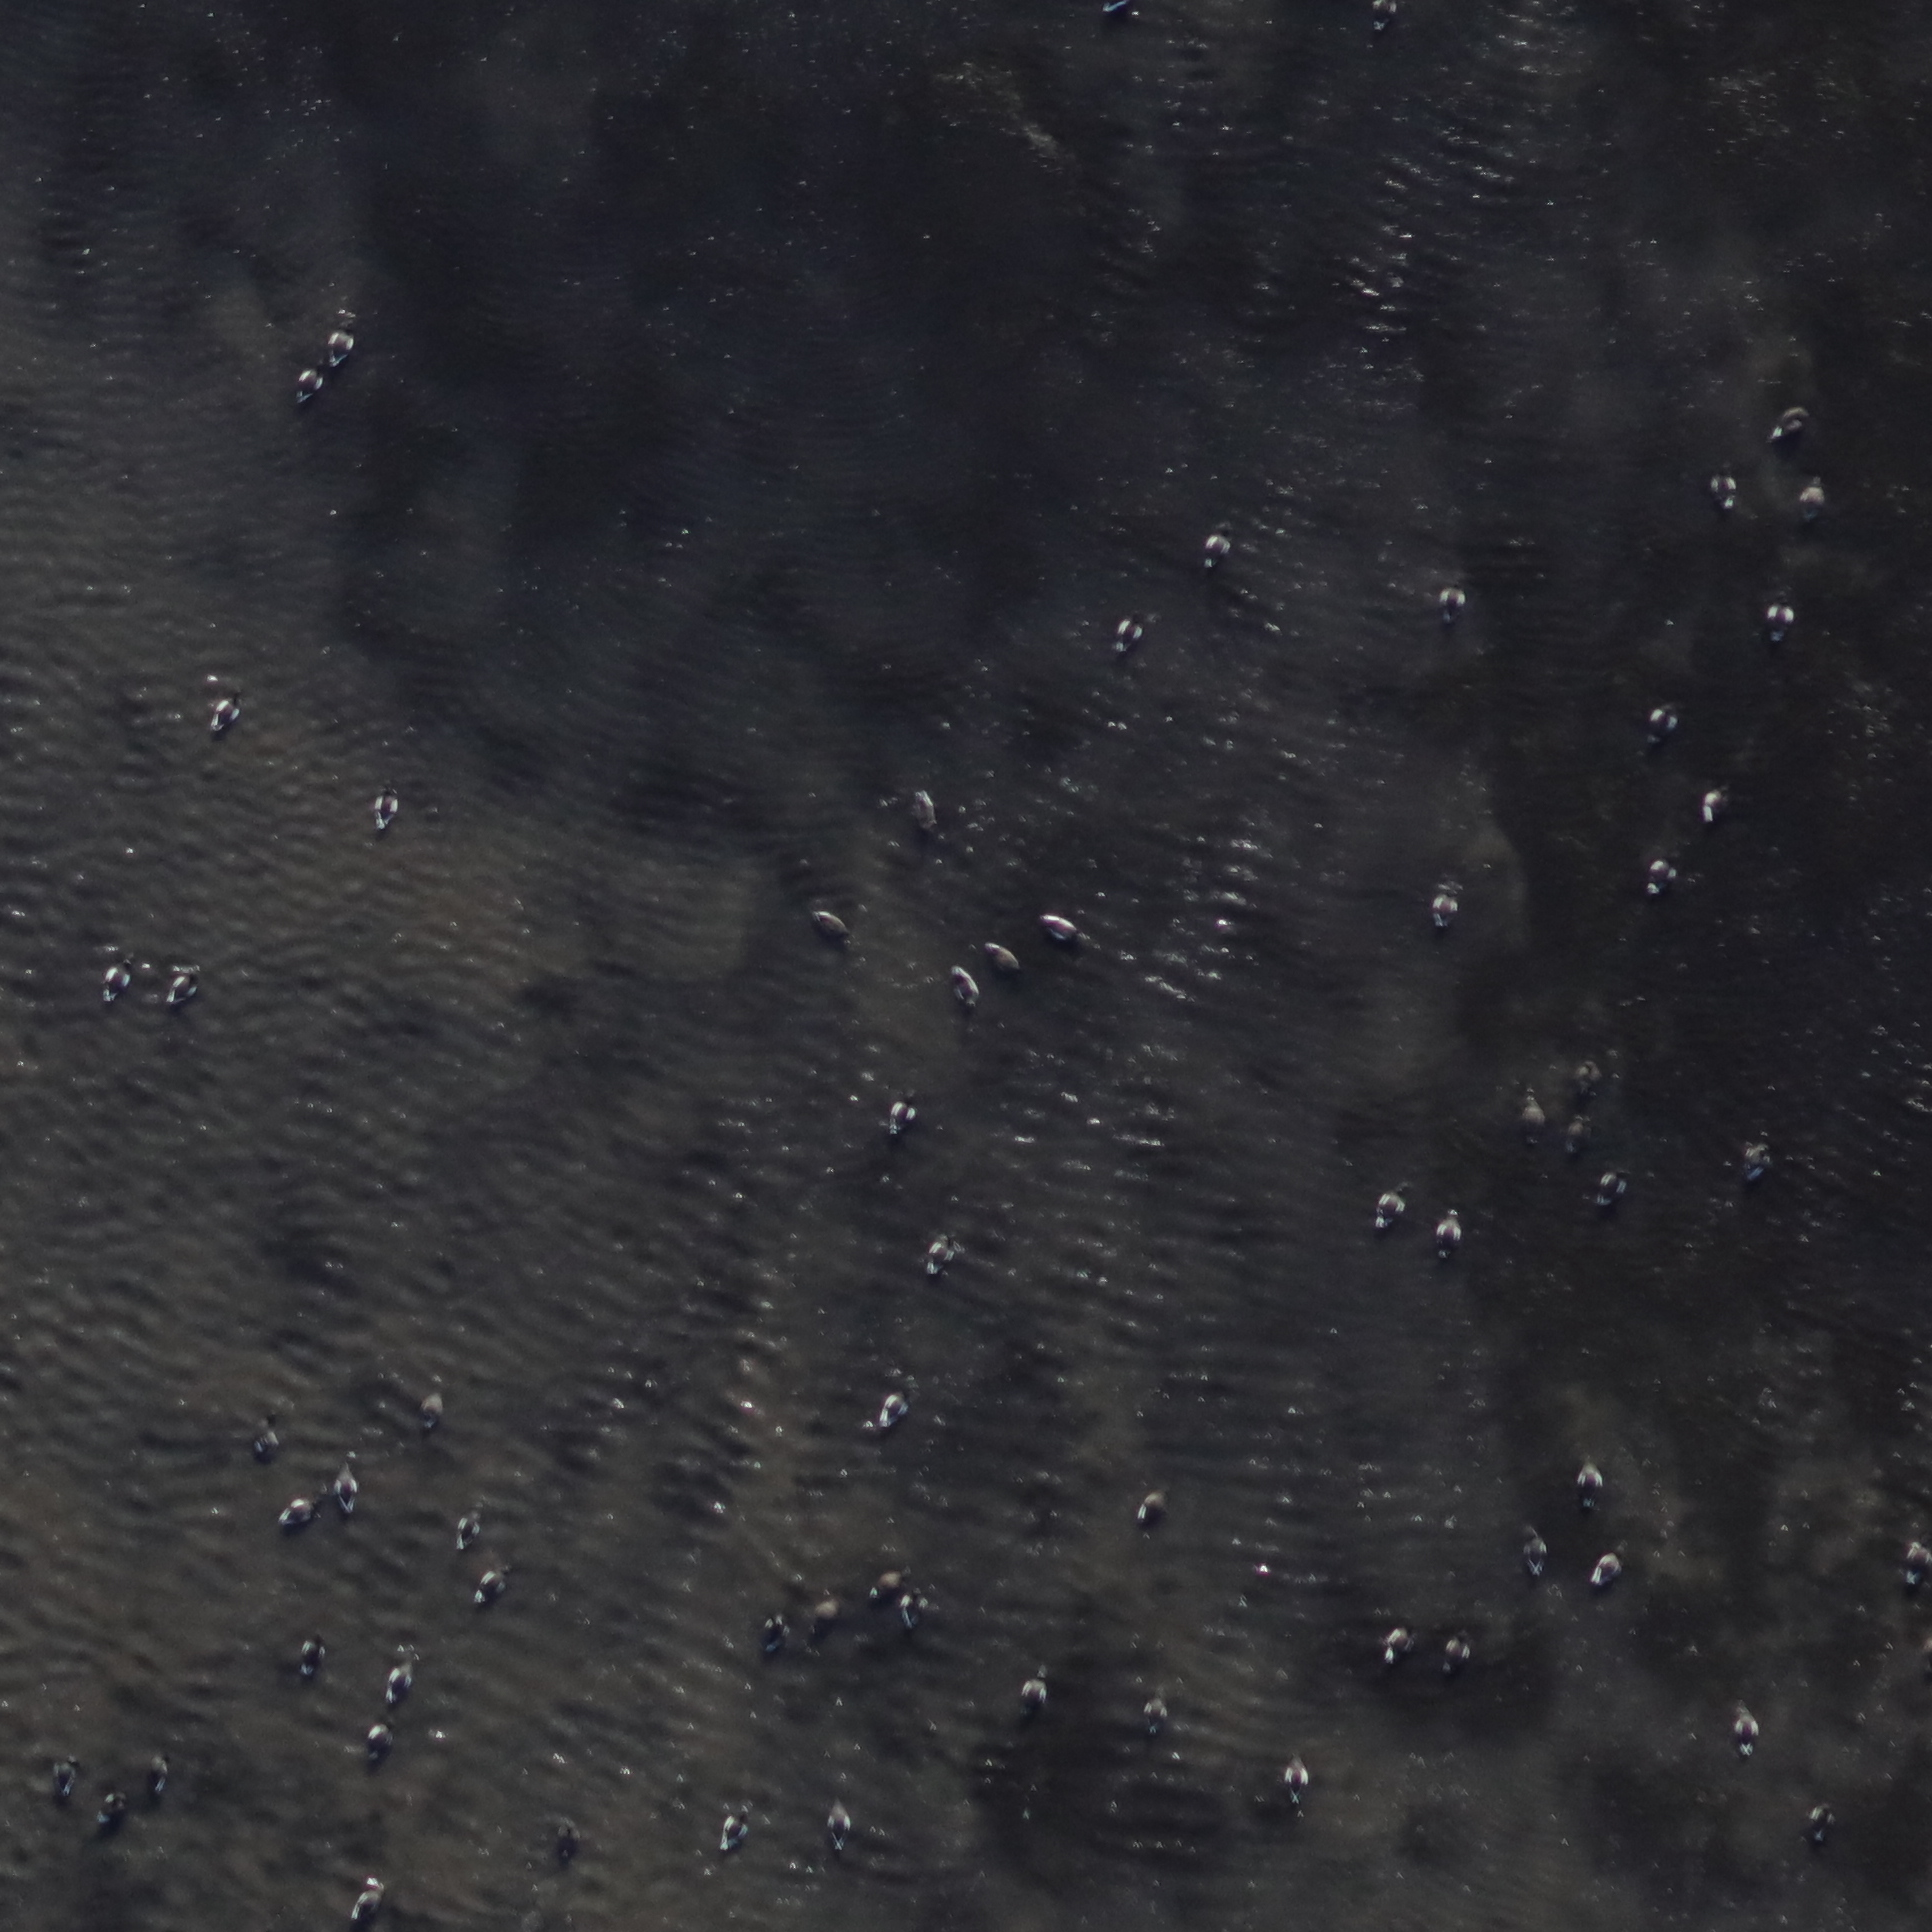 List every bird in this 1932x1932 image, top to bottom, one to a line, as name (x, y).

brant (339, 345)
brant (312, 383)
brant (1793, 421)
brant (1727, 488)
brant (1813, 501)
brant (1215, 538)
brant (1451, 601)
brant (1779, 617)
brant (1129, 635)
brant (225, 710)
brant (1662, 725)
brant (1713, 802)
brant (386, 809)
brant (922, 812)
brant (1663, 876)
brant (1445, 906)
brant (830, 923)
brant (1062, 930)
brant (1003, 961)
brant (118, 976)
brant (178, 987)
brant (964, 990)
brant (1586, 1073)
brant (908, 1115)
brant (1533, 1117)
brant (1580, 1143)
brant (1758, 1161)
brant (1609, 1187)
brant (1390, 1207)
brant (1450, 1232)
brant (948, 1249)
brant (437, 1405)
brant (897, 1406)
brant (267, 1445)
brant (1590, 1483)
brant (350, 1494)
brant (1152, 1510)
brant (301, 1512)
brant (468, 1529)
brant (1534, 1552)
brant (1919, 1561)
brant (1609, 1572)
brant (889, 1584)
brant (492, 1586)
brant (824, 1614)
brant (915, 1615)
brant (777, 1621)
brant (1399, 1643)
brant (1459, 1650)
brant (312, 1663)
brant (398, 1680)
brant (1034, 1691)
brant (1156, 1713)
brant (1745, 1731)
brant (375, 1739)
brant (161, 1772)
brant (1295, 1777)
brant (60, 1780)
brant (117, 1808)
brant (1818, 1825)
brant (839, 1826)
brant (734, 1828)
brant (369, 1898)